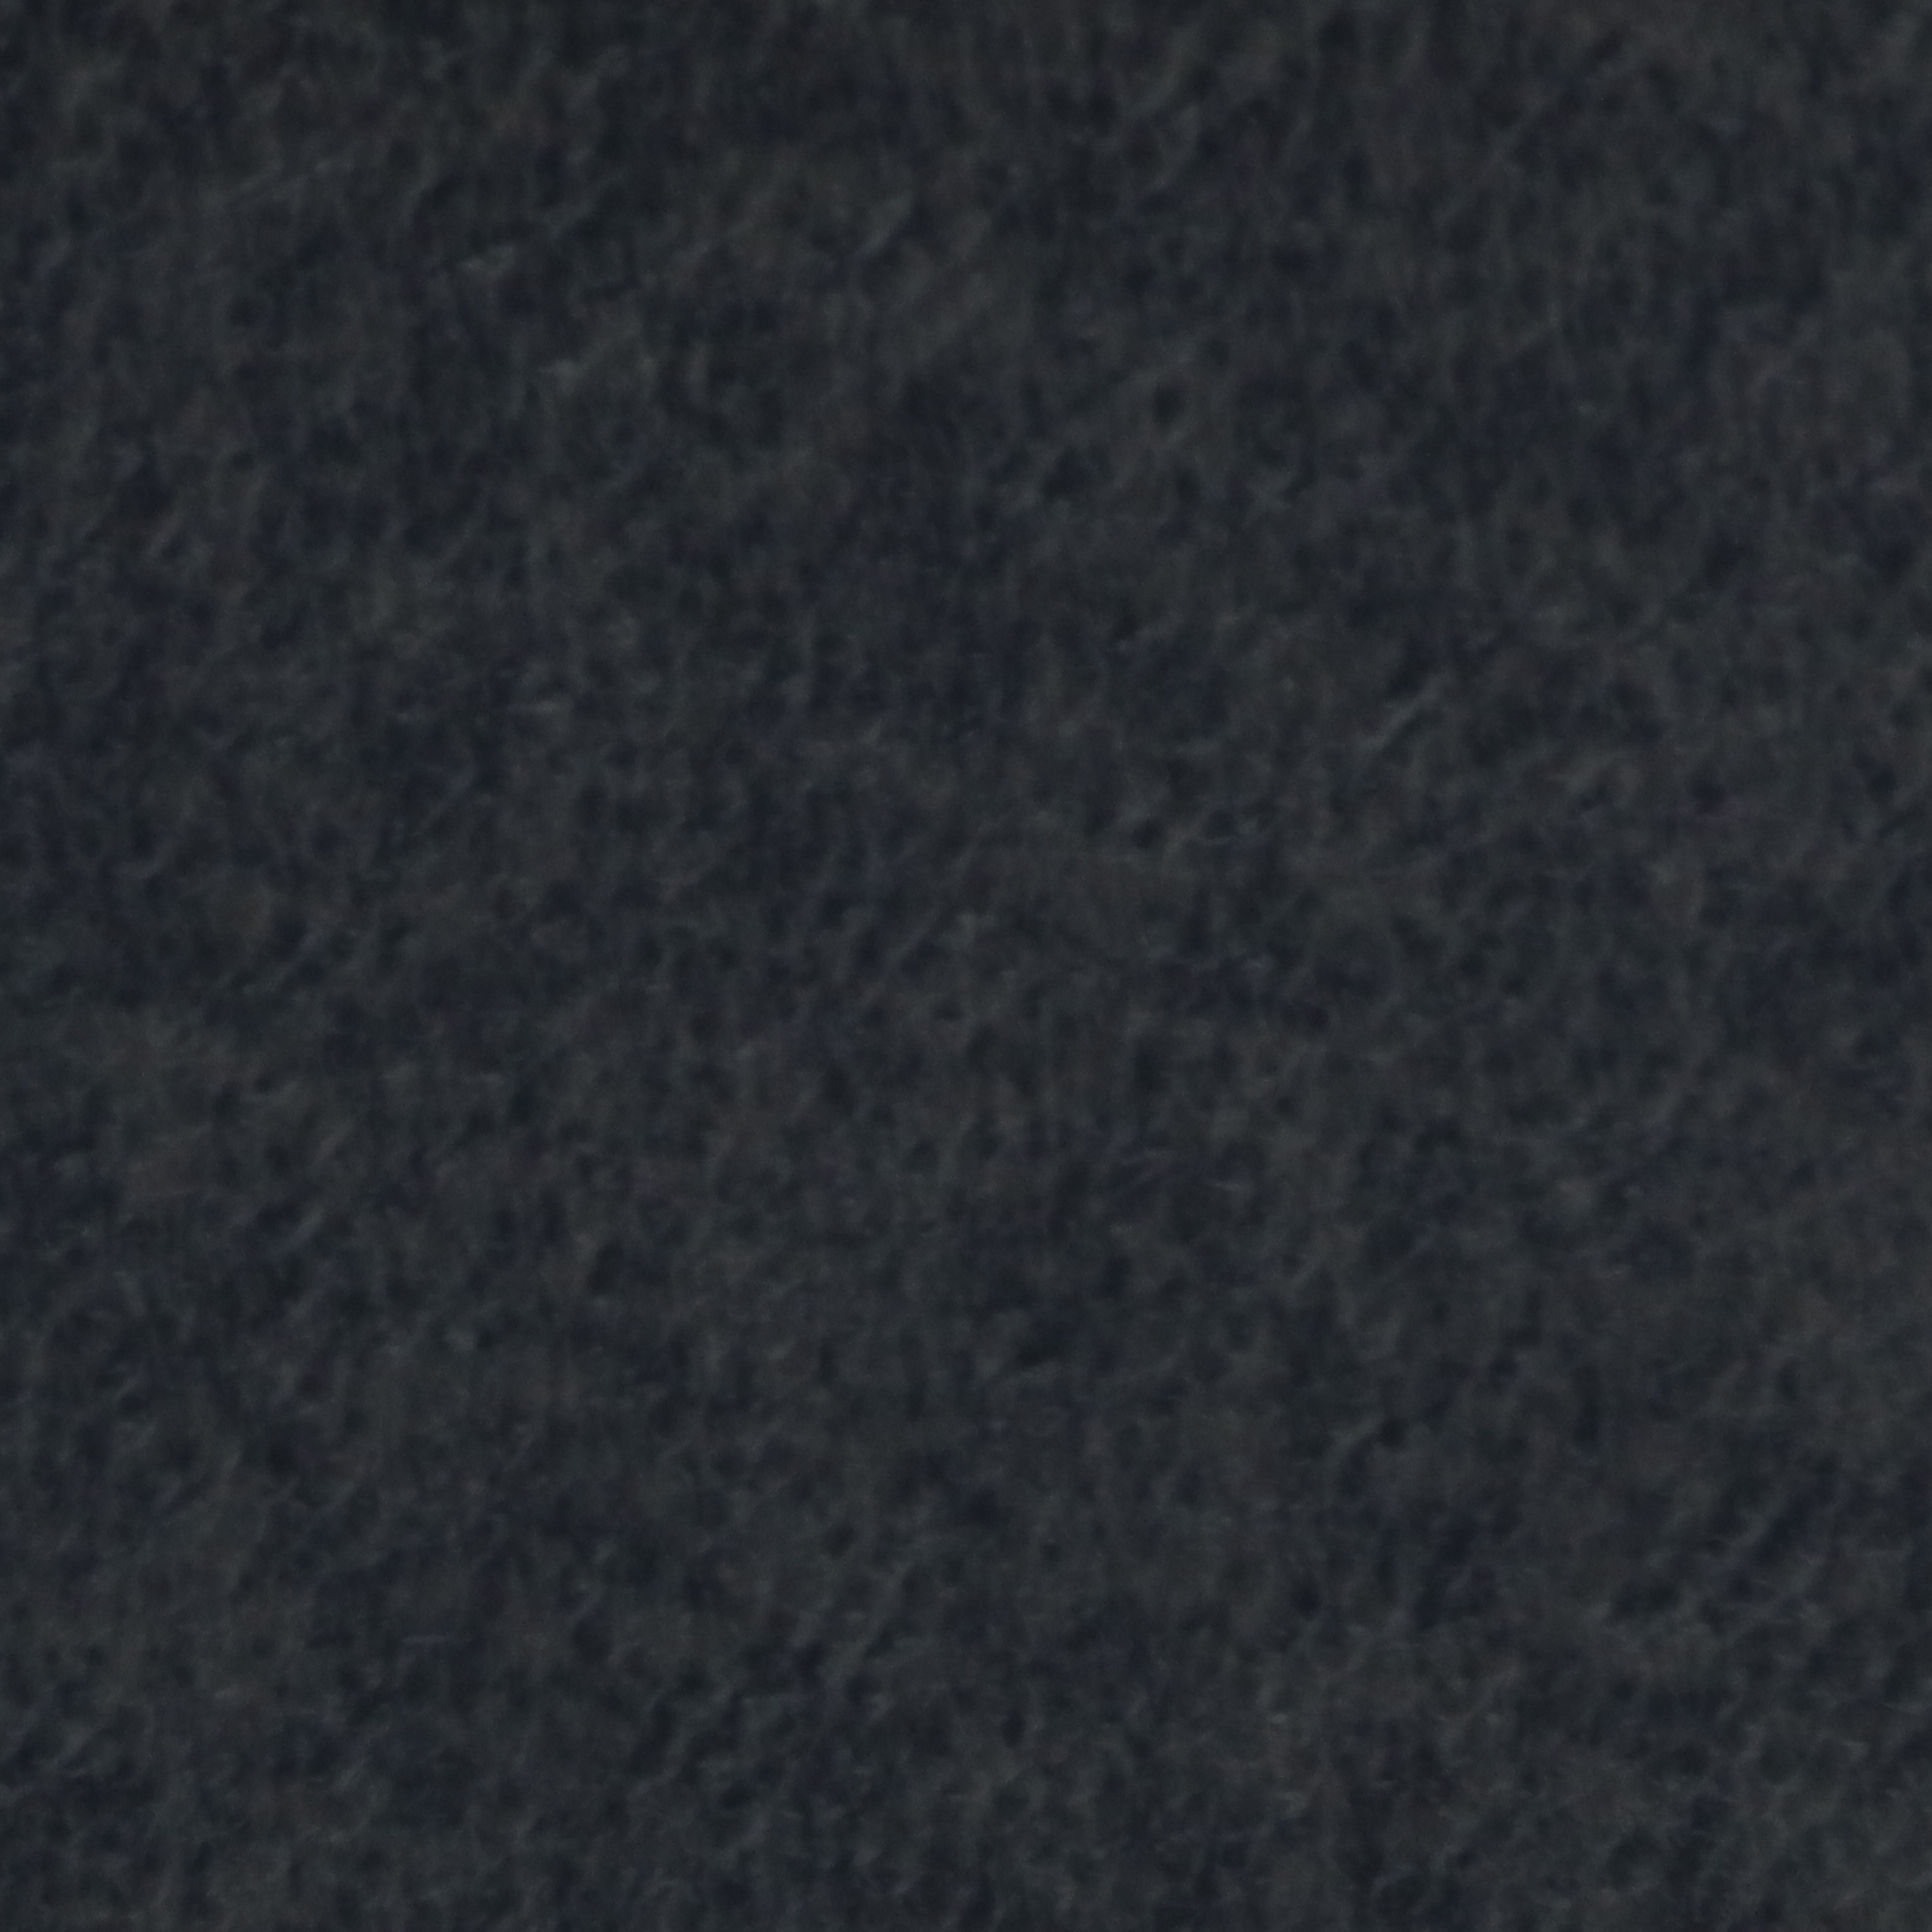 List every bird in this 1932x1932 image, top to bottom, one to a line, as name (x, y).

None